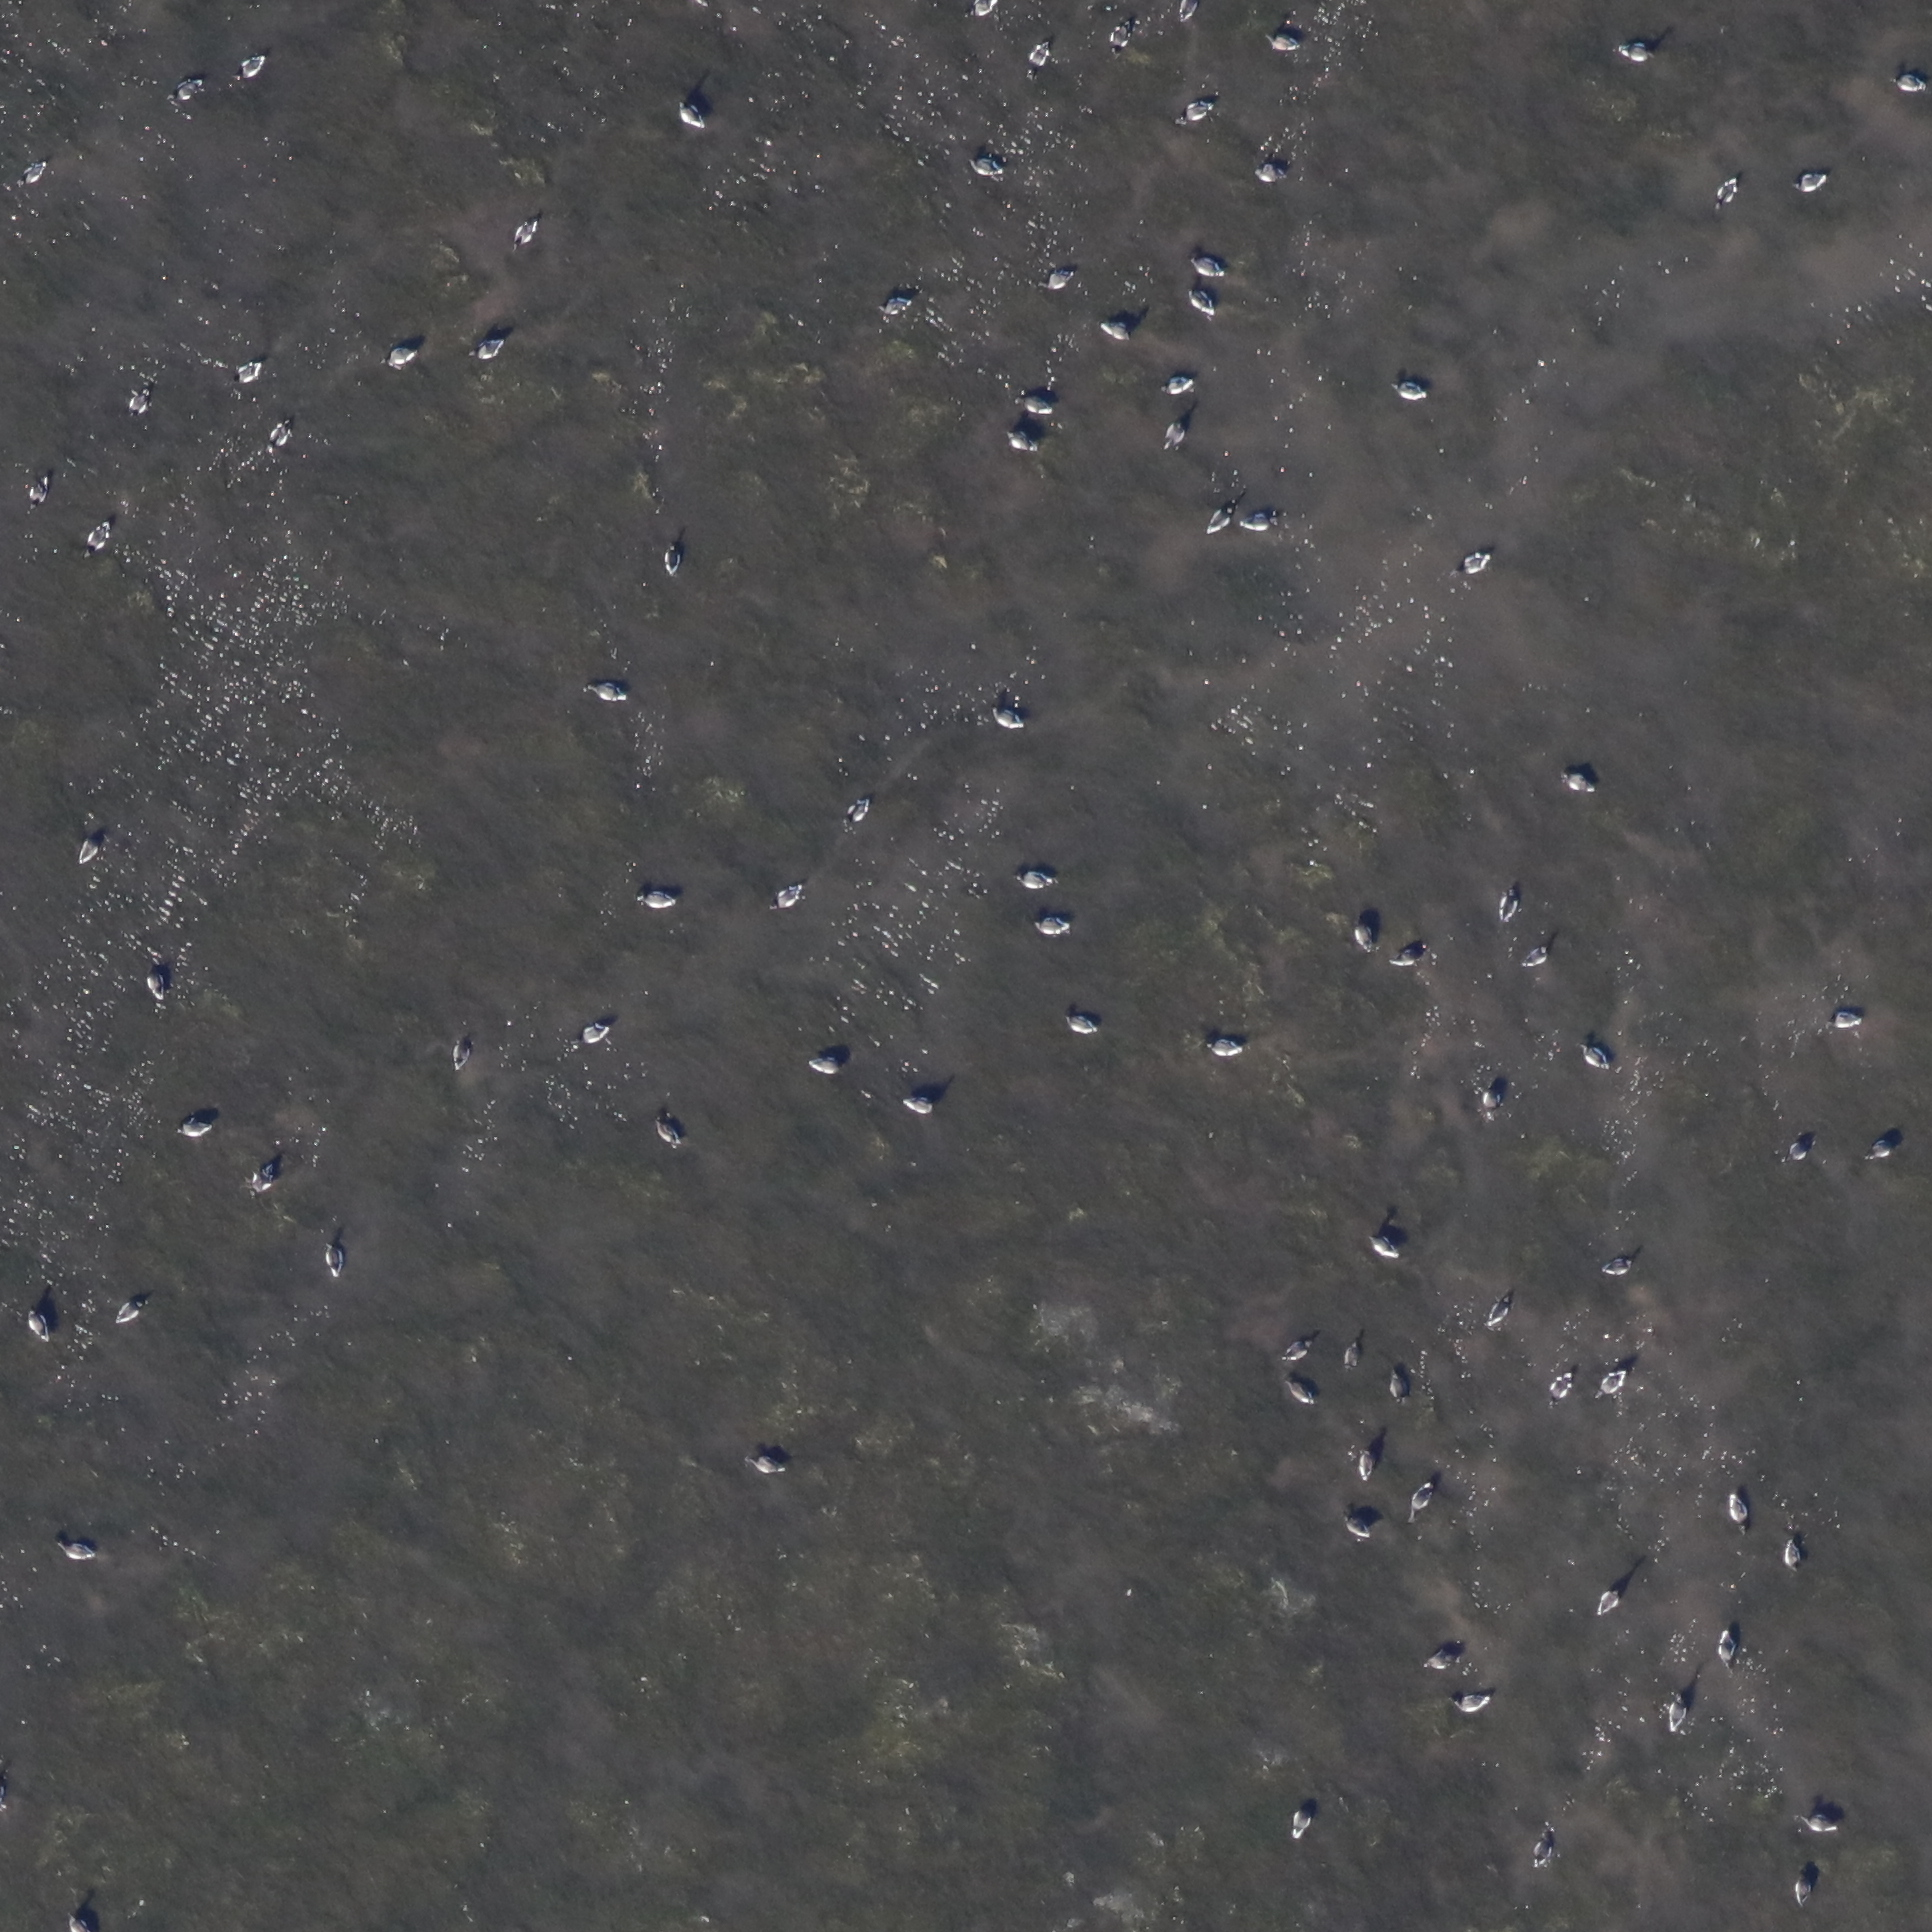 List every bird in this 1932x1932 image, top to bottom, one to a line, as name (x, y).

brant (985, 5)
brant (1188, 8)
brant (1121, 37)
brant (1289, 42)
brant (1636, 52)
brant (1037, 55)
brant (251, 65)
brant (1908, 81)
brant (187, 89)
brant (1197, 110)
brant (691, 115)
brant (984, 167)
brant (1270, 169)
brant (35, 175)
brant (1810, 183)
brant (1725, 194)
brant (526, 232)
brant (1207, 265)
brant (1059, 280)
brant (1201, 301)
brant (895, 306)
brant (1117, 329)
brant (487, 348)
brant (402, 354)
brant (247, 373)
brant (1178, 386)
brant (1410, 390)
brant (139, 402)
brant (1039, 404)
brant (280, 434)
brant (1176, 434)
brant (1022, 439)
brant (39, 490)
brant (1221, 520)
brant (1260, 522)
brant (98, 537)
brant (673, 557)
brant (1476, 563)
brant (607, 690)
brant (1006, 714)
brant (1578, 781)
brant (857, 815)
brant (90, 847)
brant (1034, 881)
brant (788, 896)
brant (658, 898)
brant (1509, 906)
brant (1050, 927)
brant (1363, 934)
brant (1408, 956)
brant (1536, 957)
brant (154, 981)
brant (1845, 1020)
brant (1082, 1023)
brant (593, 1034)
brant (1224, 1047)
brant (462, 1053)
brant (1593, 1055)
brant (826, 1064)
brant (1491, 1099)
brant (921, 1107)
brant (194, 1126)
brant (667, 1130)
brant (1796, 1147)
brant (1881, 1148)
brant (261, 1181)
brant (1385, 1245)
brant (334, 1257)
brant (1616, 1265)
brant (130, 1312)
brant (1500, 1312)
brant (37, 1324)
brant (1298, 1350)
brant (1353, 1356)
brant (1610, 1383)
brant (1401, 1385)
brant (1561, 1387)
brant (1298, 1390)
brant (1366, 1462)
brant (767, 1464)
brant (1422, 1497)
brant (1738, 1509)
brant (1358, 1524)
brant (77, 1549)
brant (1793, 1554)
brant (1608, 1600)
brant (1730, 1645)
brant (1441, 1660)
brant (1472, 1702)
brant (1679, 1711)
brant (1304, 1821)
brant (1817, 1823)
brant (1541, 1845)
brant (1804, 1888)
brant (80, 1928)